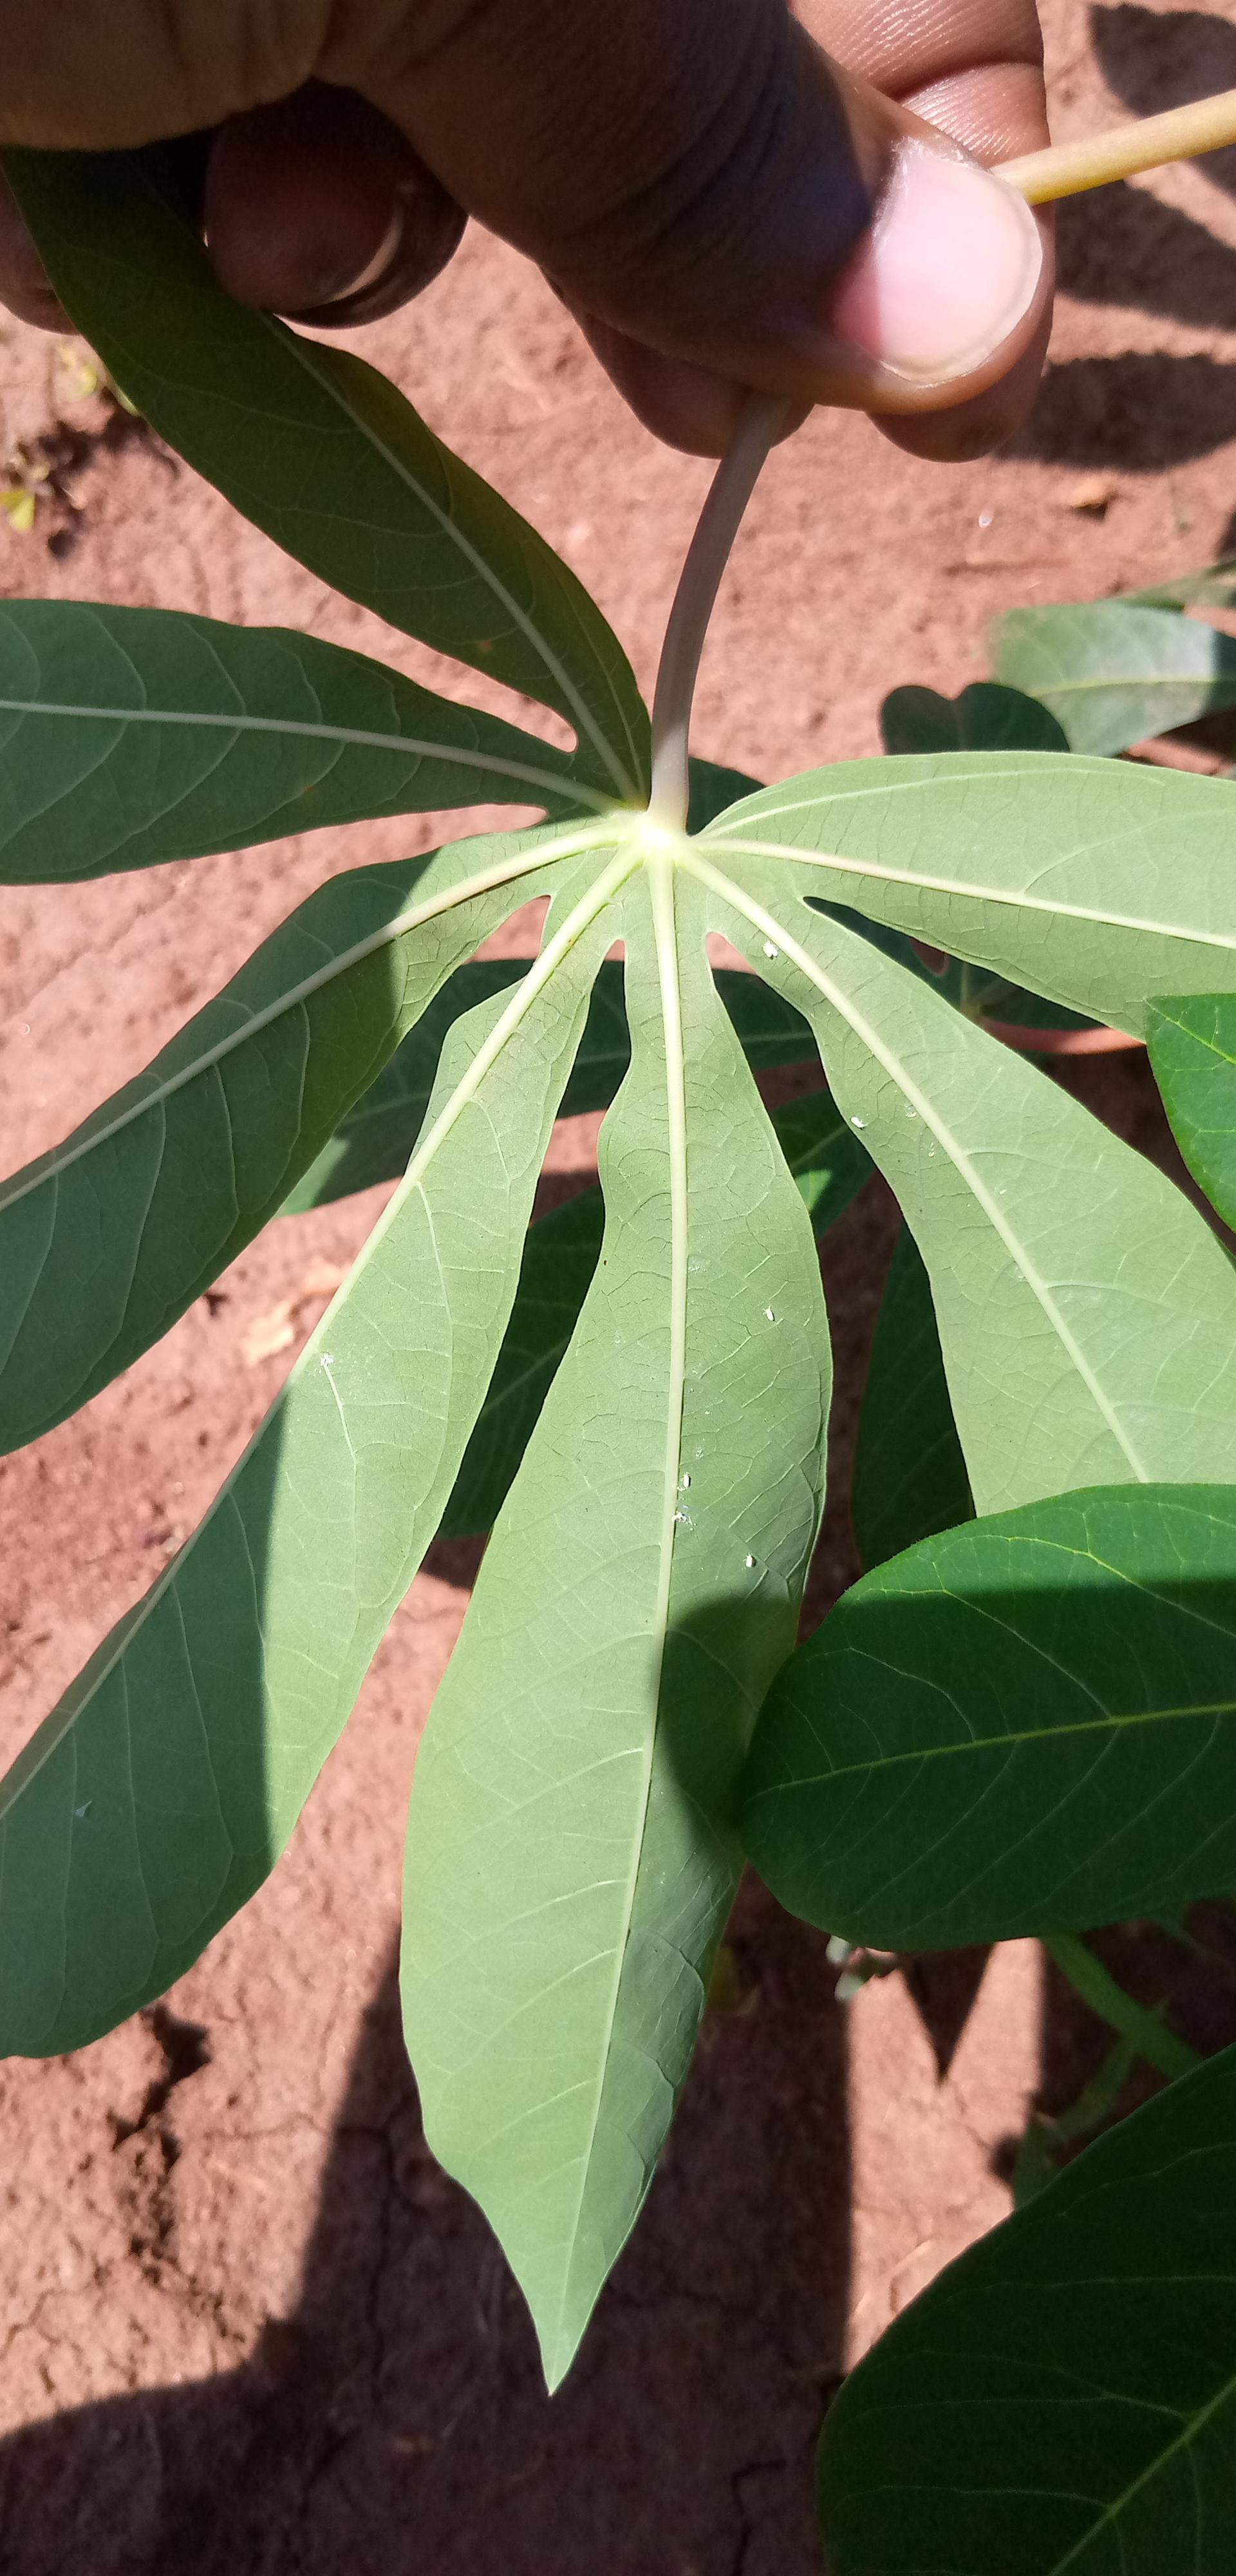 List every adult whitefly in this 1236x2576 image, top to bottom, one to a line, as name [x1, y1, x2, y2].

whitefly [749, 931, 785, 971]
whitefly [850, 1107, 872, 1139]
whitefly [753, 1288, 782, 1333]
whitefly [673, 1461, 697, 1499]
whitefly [738, 1548, 761, 1578]
whitefly [65, 1796, 100, 1830]